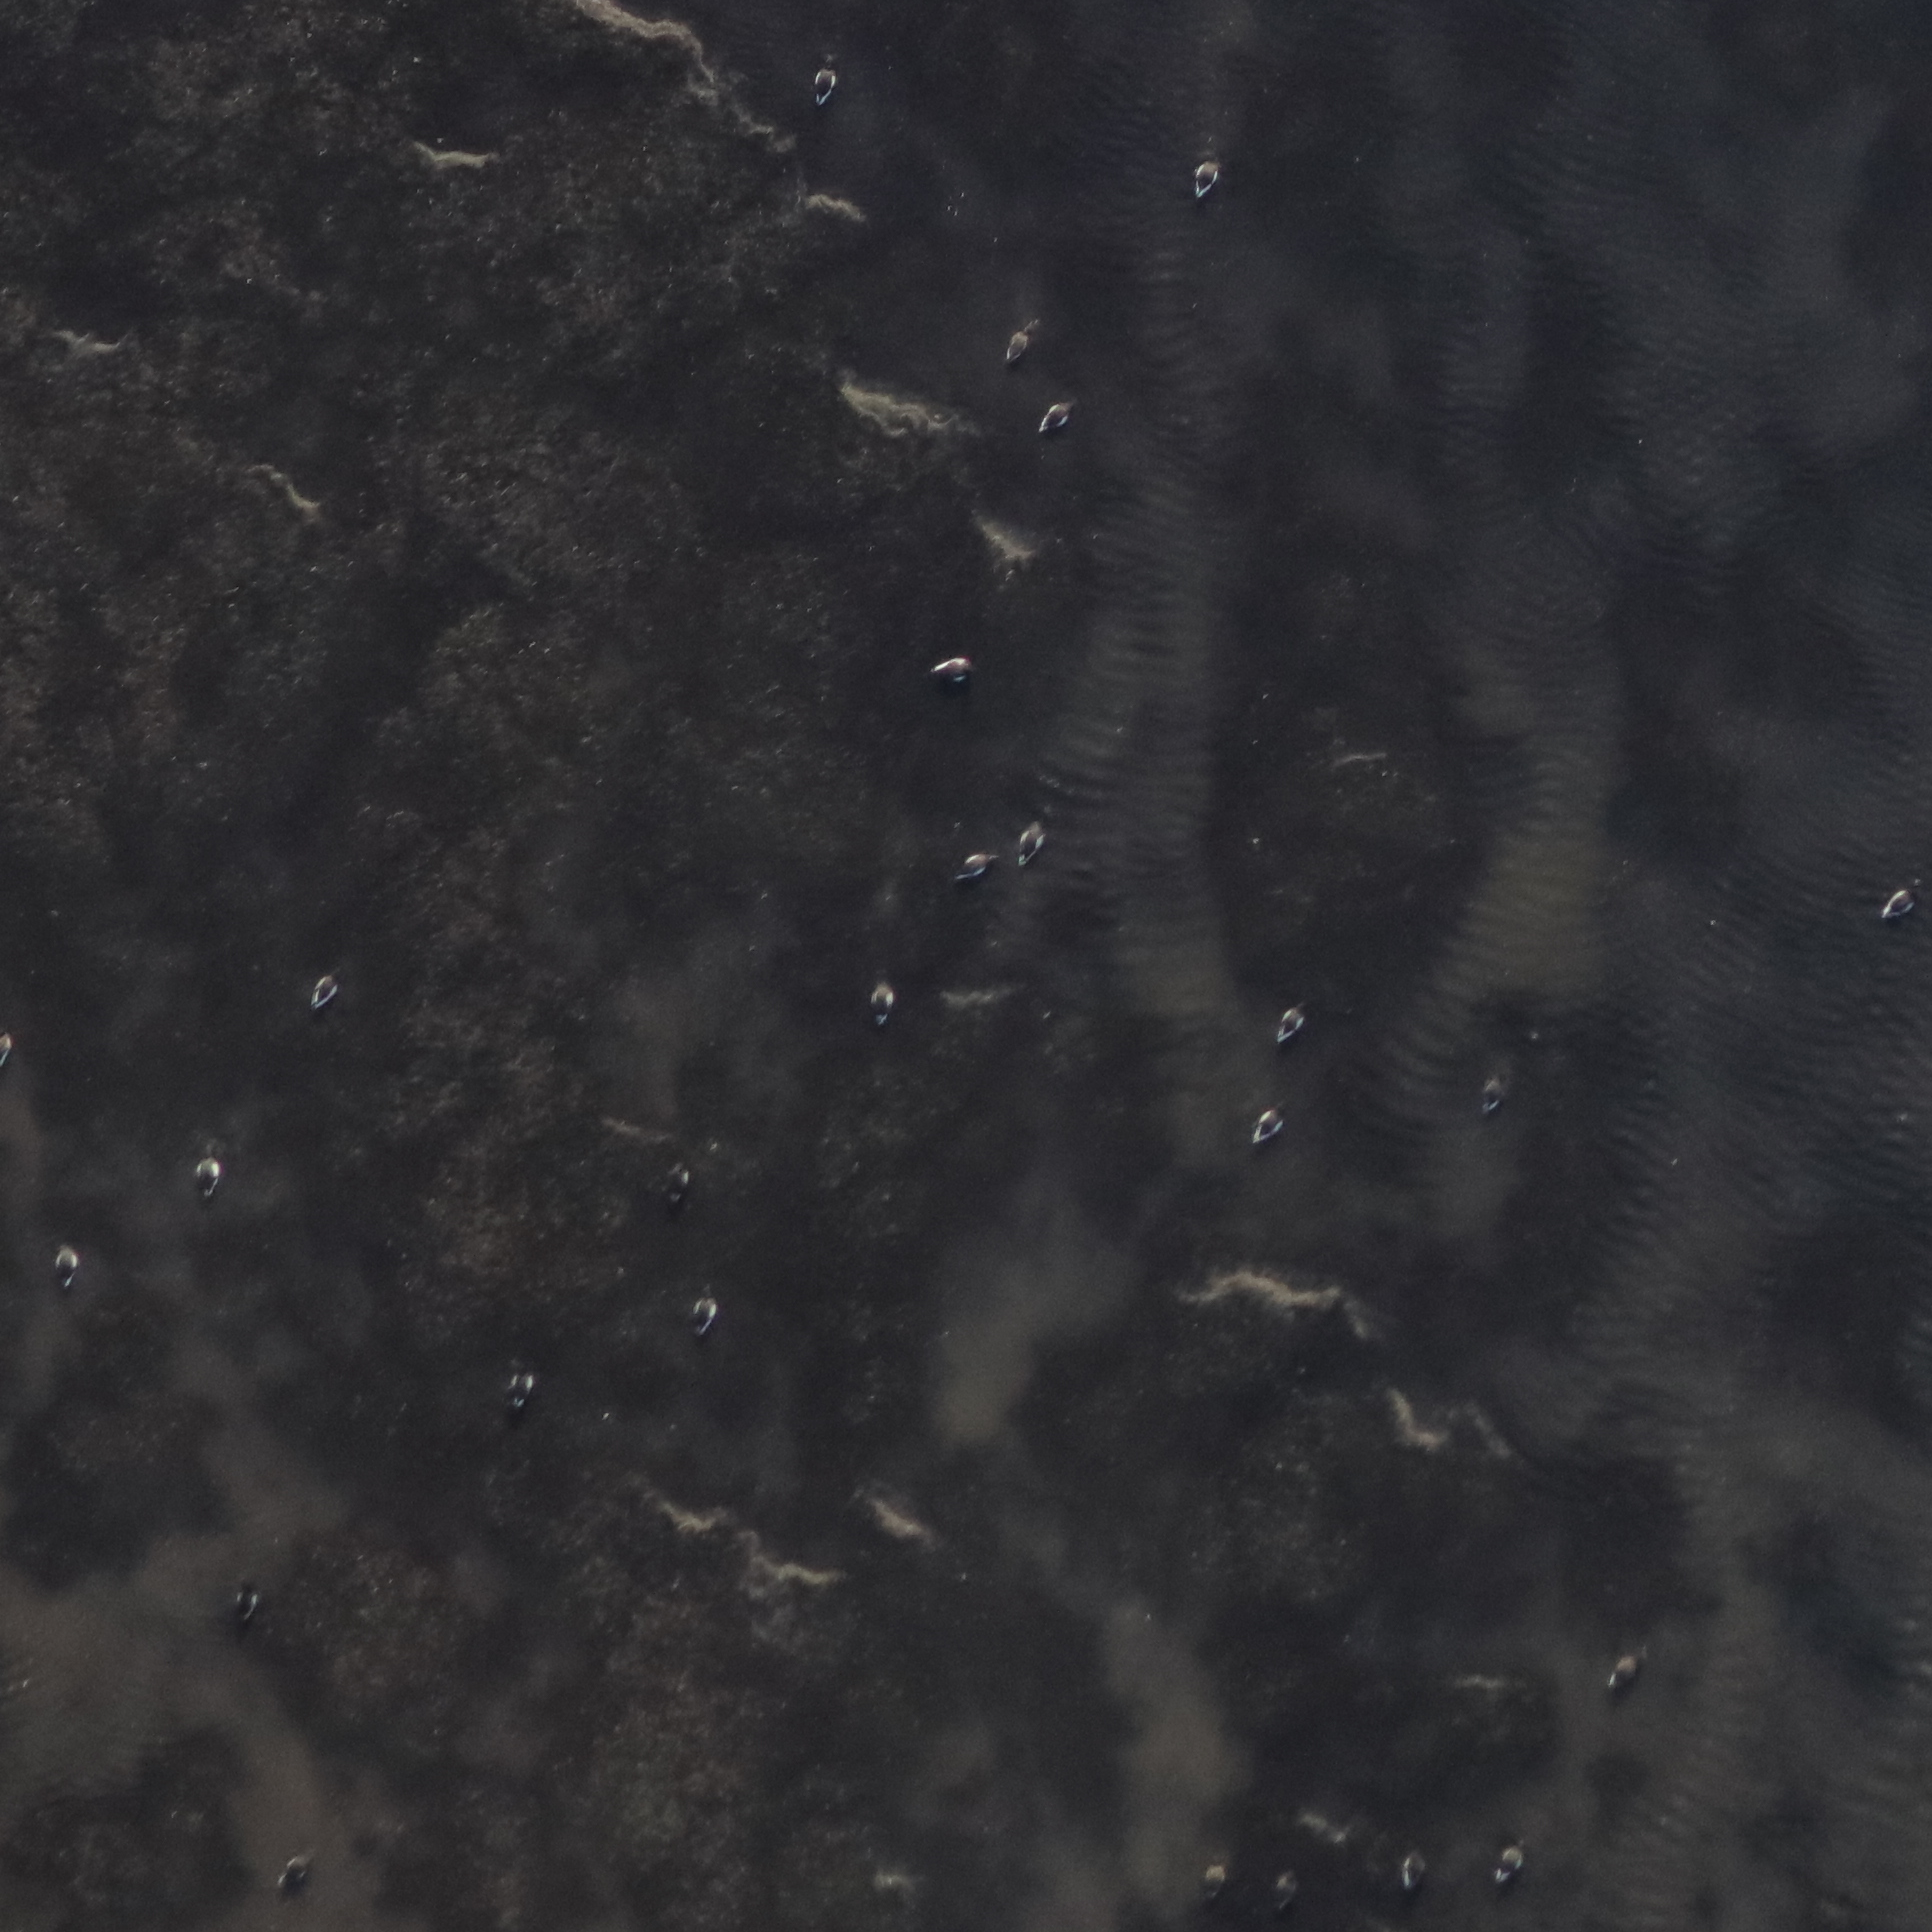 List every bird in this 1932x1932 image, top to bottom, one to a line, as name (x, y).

brant (824, 82)
brant (1207, 174)
brant (1021, 345)
brant (1054, 418)
brant (955, 671)
brant (1030, 839)
brant (972, 868)
brant (1901, 904)
brant (327, 989)
brant (886, 1005)
brant (1291, 1024)
brant (1490, 1096)
brant (1267, 1125)
brant (209, 1173)
brant (677, 1191)
brant (67, 1265)
brant (704, 1312)
brant (521, 1387)
brant (248, 1604)
brant (1626, 1673)
brant (1510, 1862)
brant (1417, 1867)
brant (294, 1873)
brant (1216, 1886)
brant (1284, 1891)